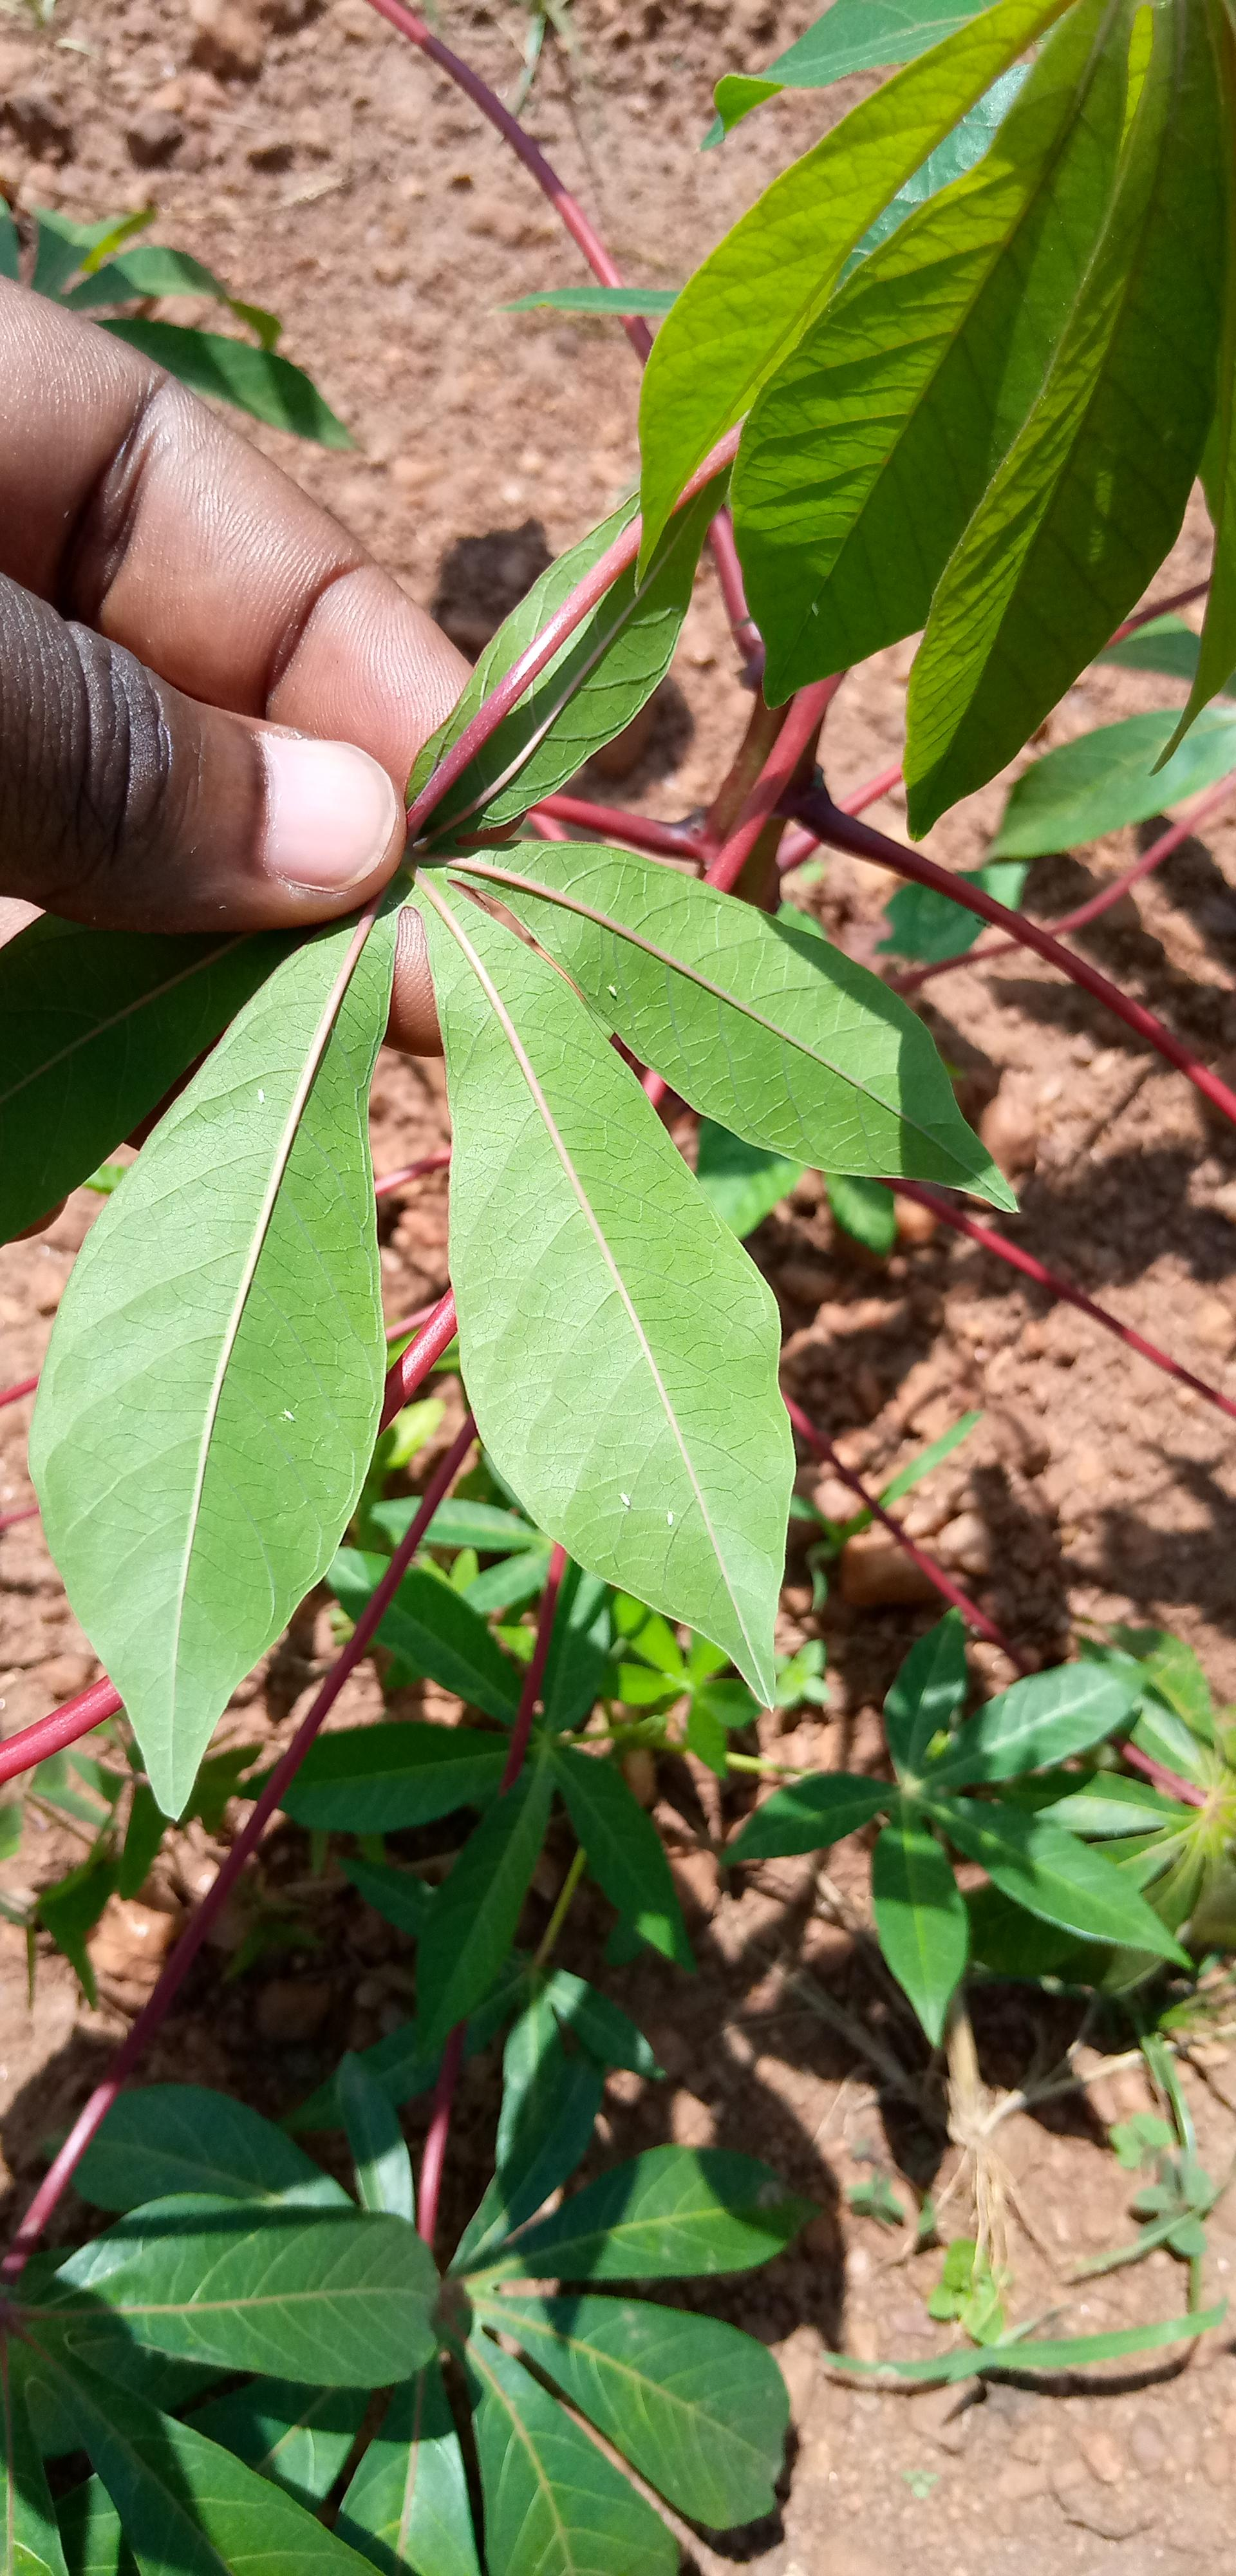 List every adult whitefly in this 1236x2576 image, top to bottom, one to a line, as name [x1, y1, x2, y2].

whitefly [595, 976, 618, 1012]
whitefly [252, 1077, 278, 1108]
whitefly [265, 1394, 310, 1425]
whitefly [610, 1479, 637, 1515]
whitefly [658, 1501, 680, 1531]